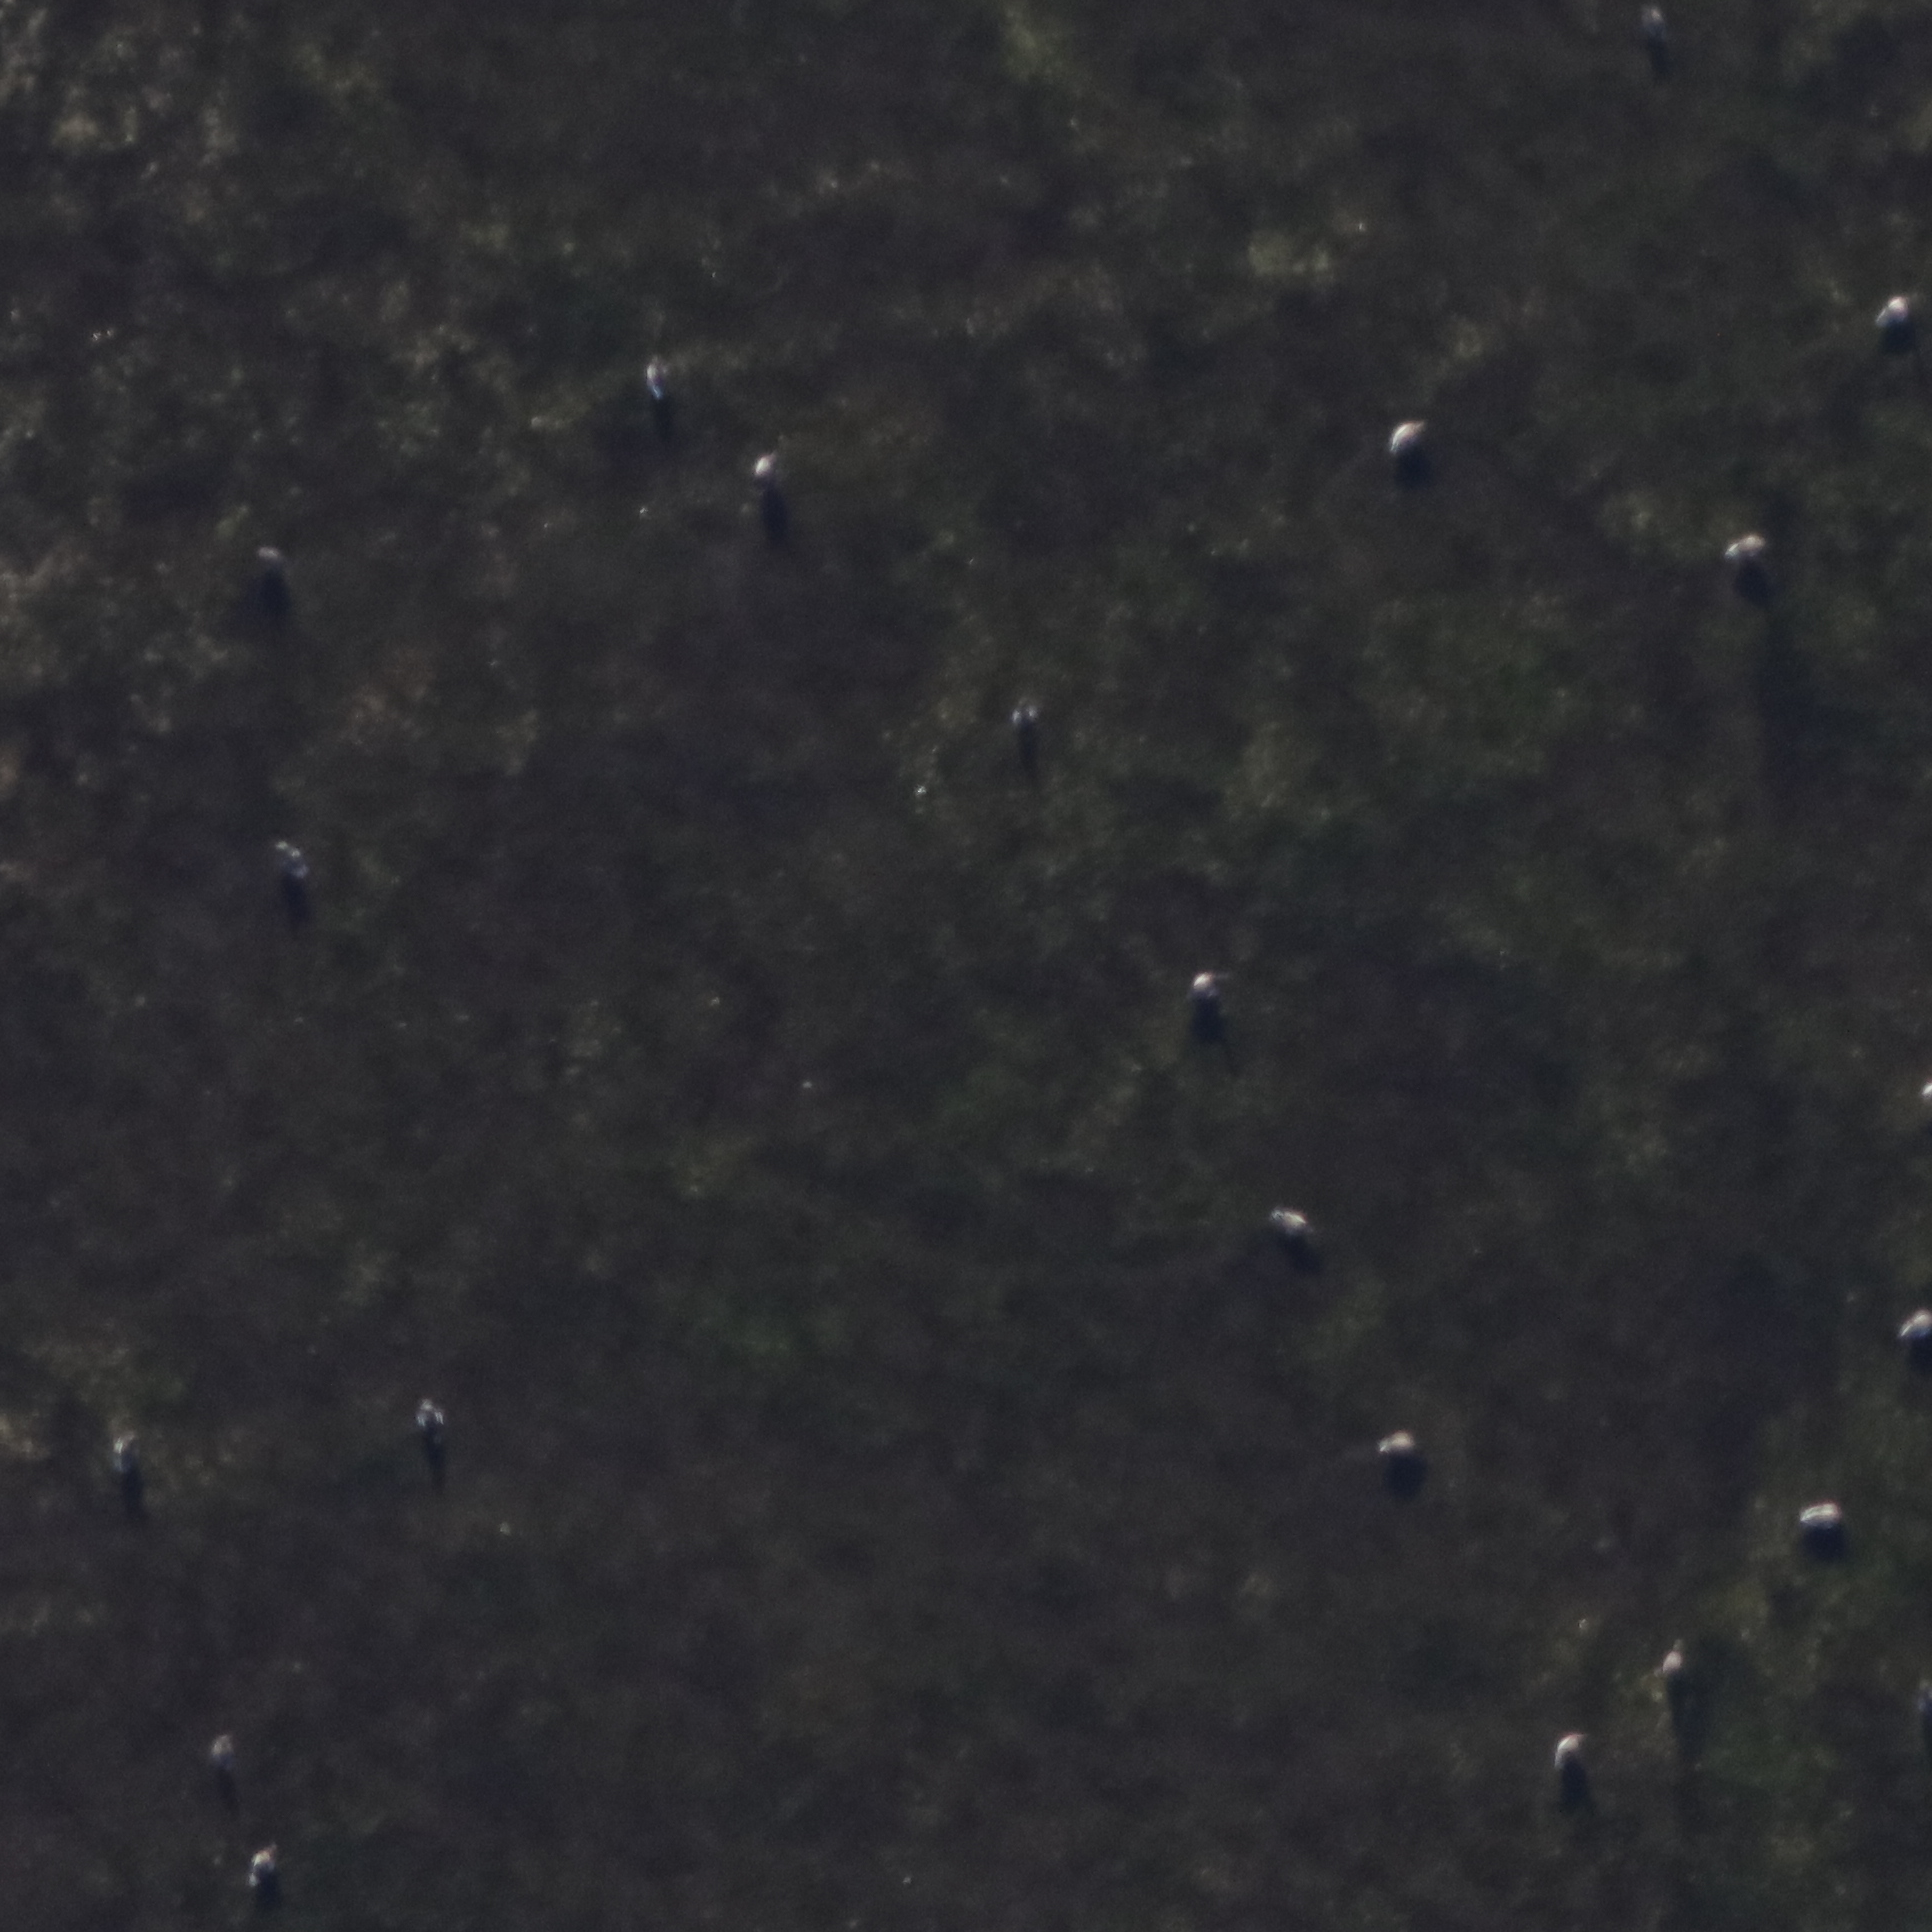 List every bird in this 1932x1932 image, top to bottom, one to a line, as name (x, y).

brant (1646, 18)
brant (1892, 314)
brant (656, 378)
brant (1405, 436)
brant (767, 457)
brant (272, 549)
brant (1748, 552)
brant (1024, 715)
brant (287, 856)
brant (1209, 991)
brant (1292, 1227)
brant (1916, 1327)
brant (433, 1429)
brant (1409, 1437)
brant (129, 1459)
brant (1827, 1517)
brant (1675, 1661)
brant (1574, 1748)
brant (231, 1759)
brant (266, 1862)